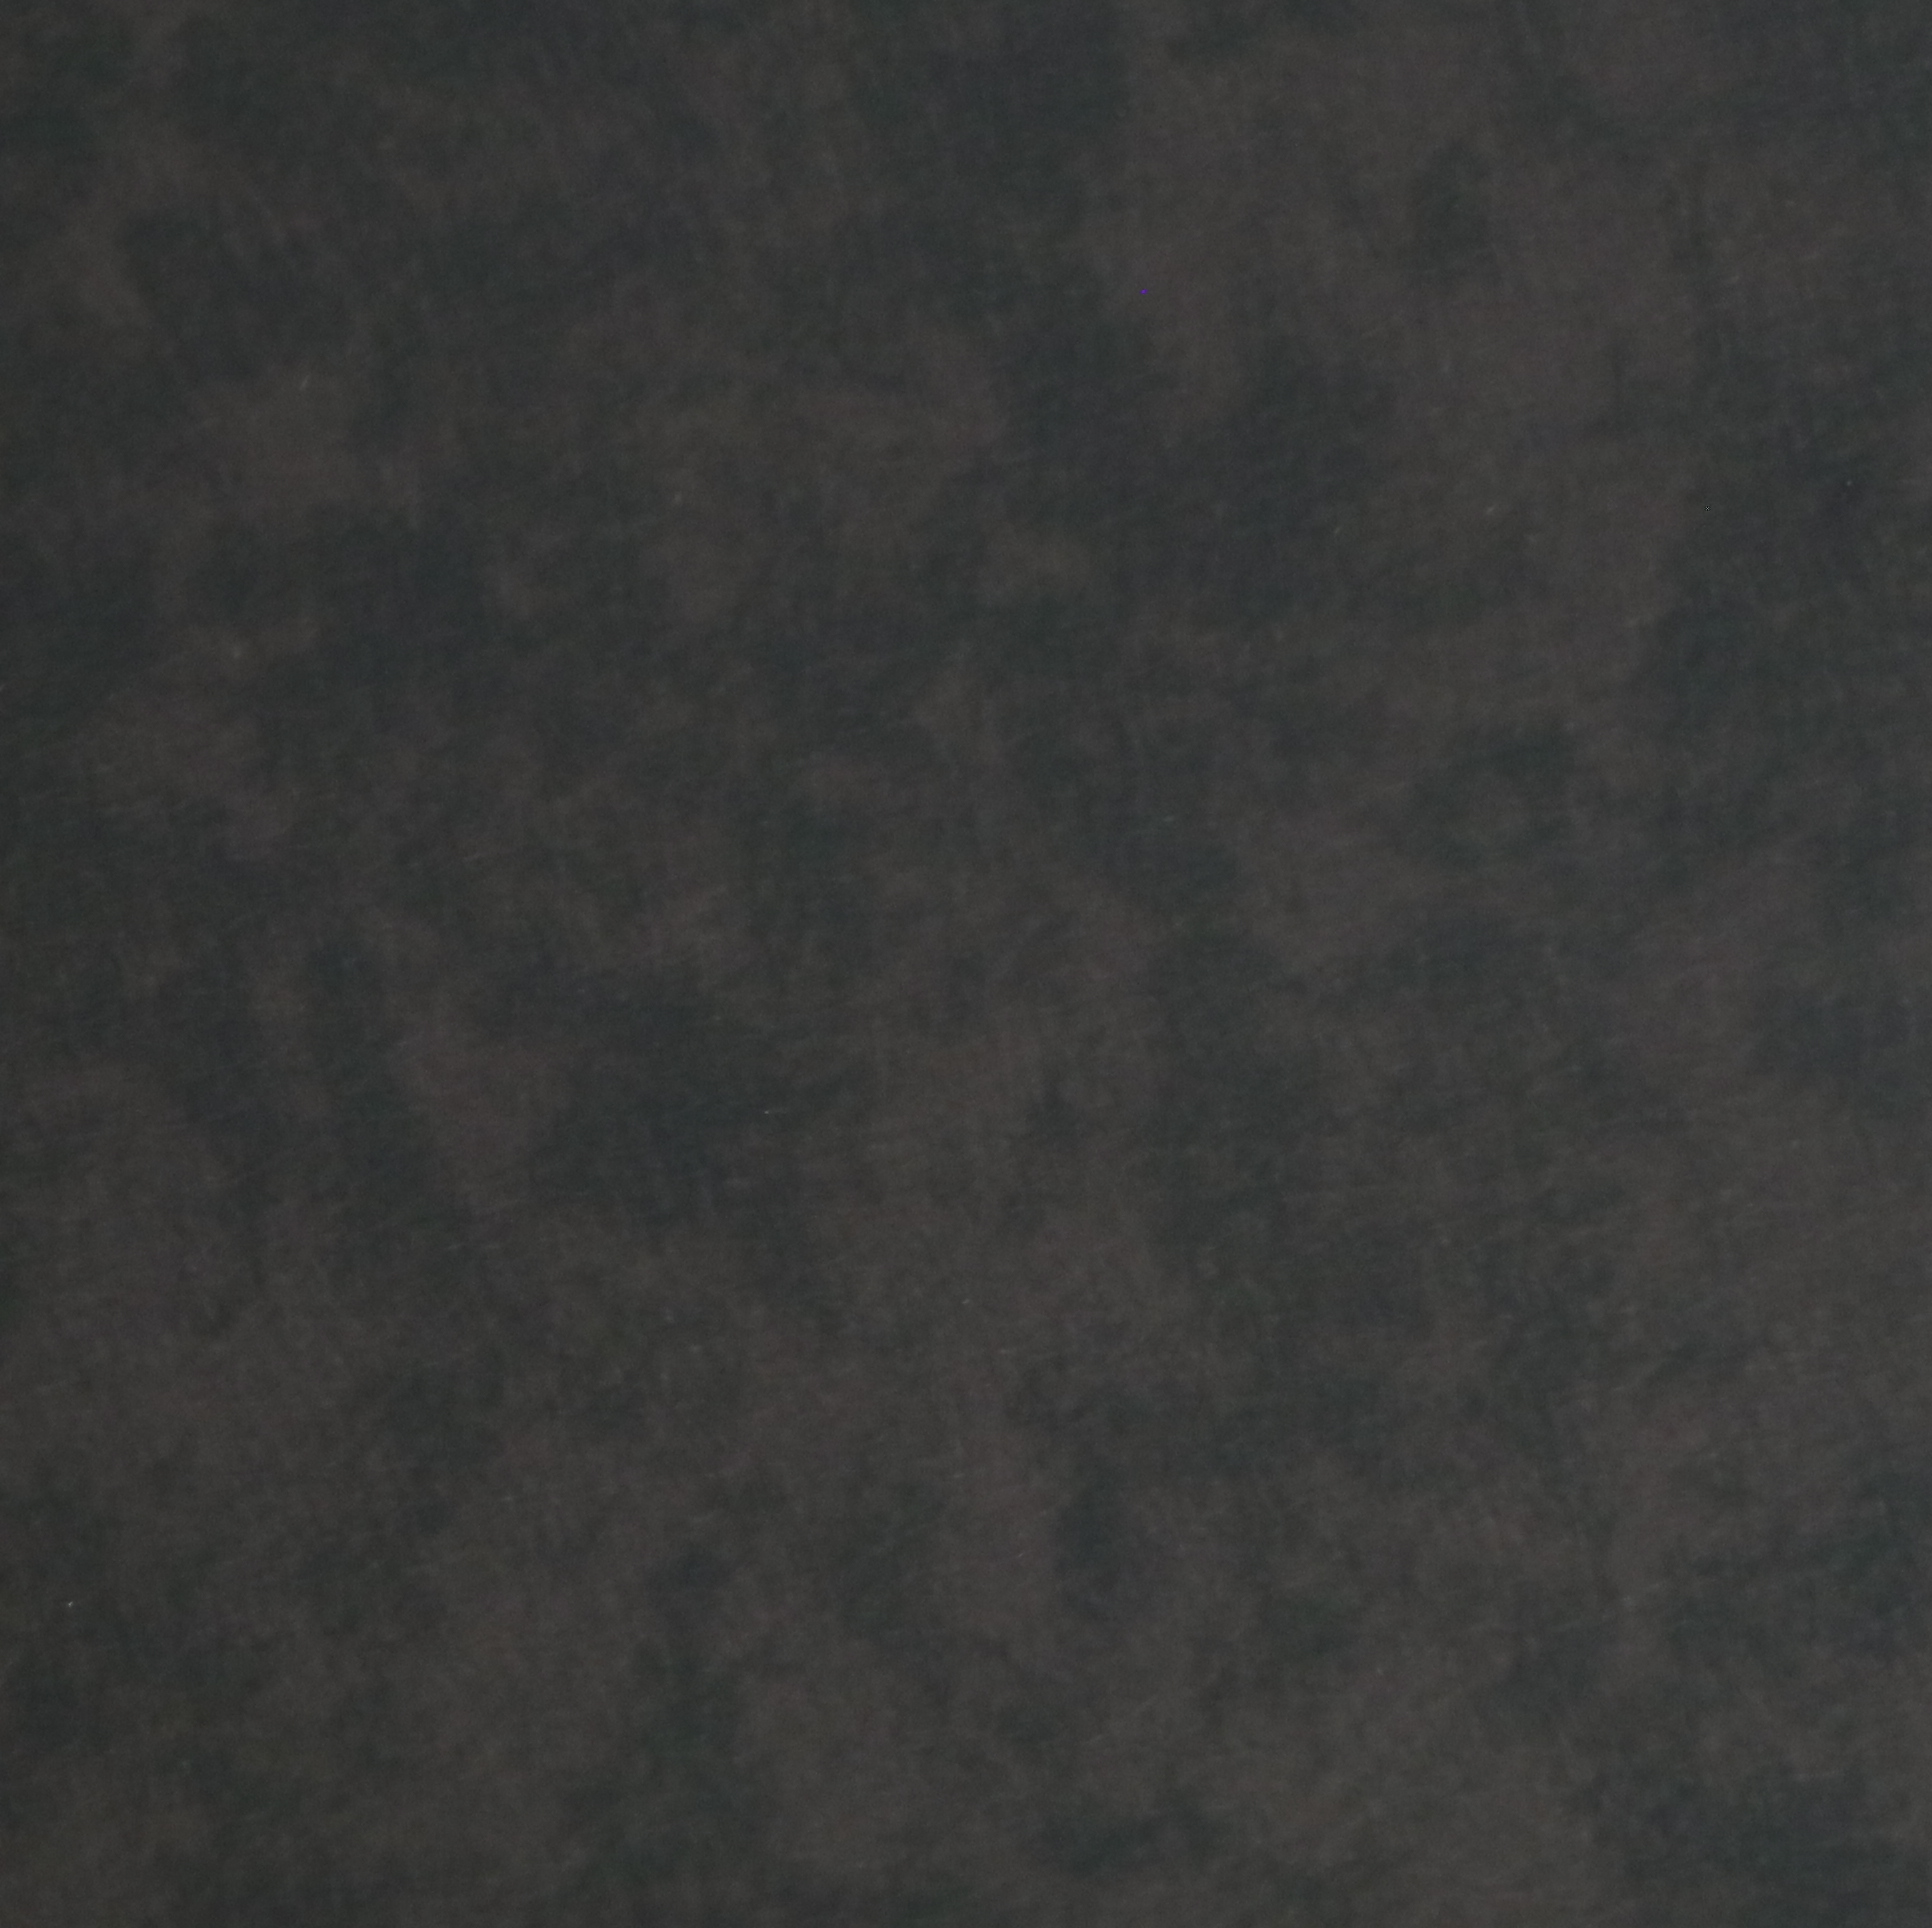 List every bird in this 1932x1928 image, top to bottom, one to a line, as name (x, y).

None